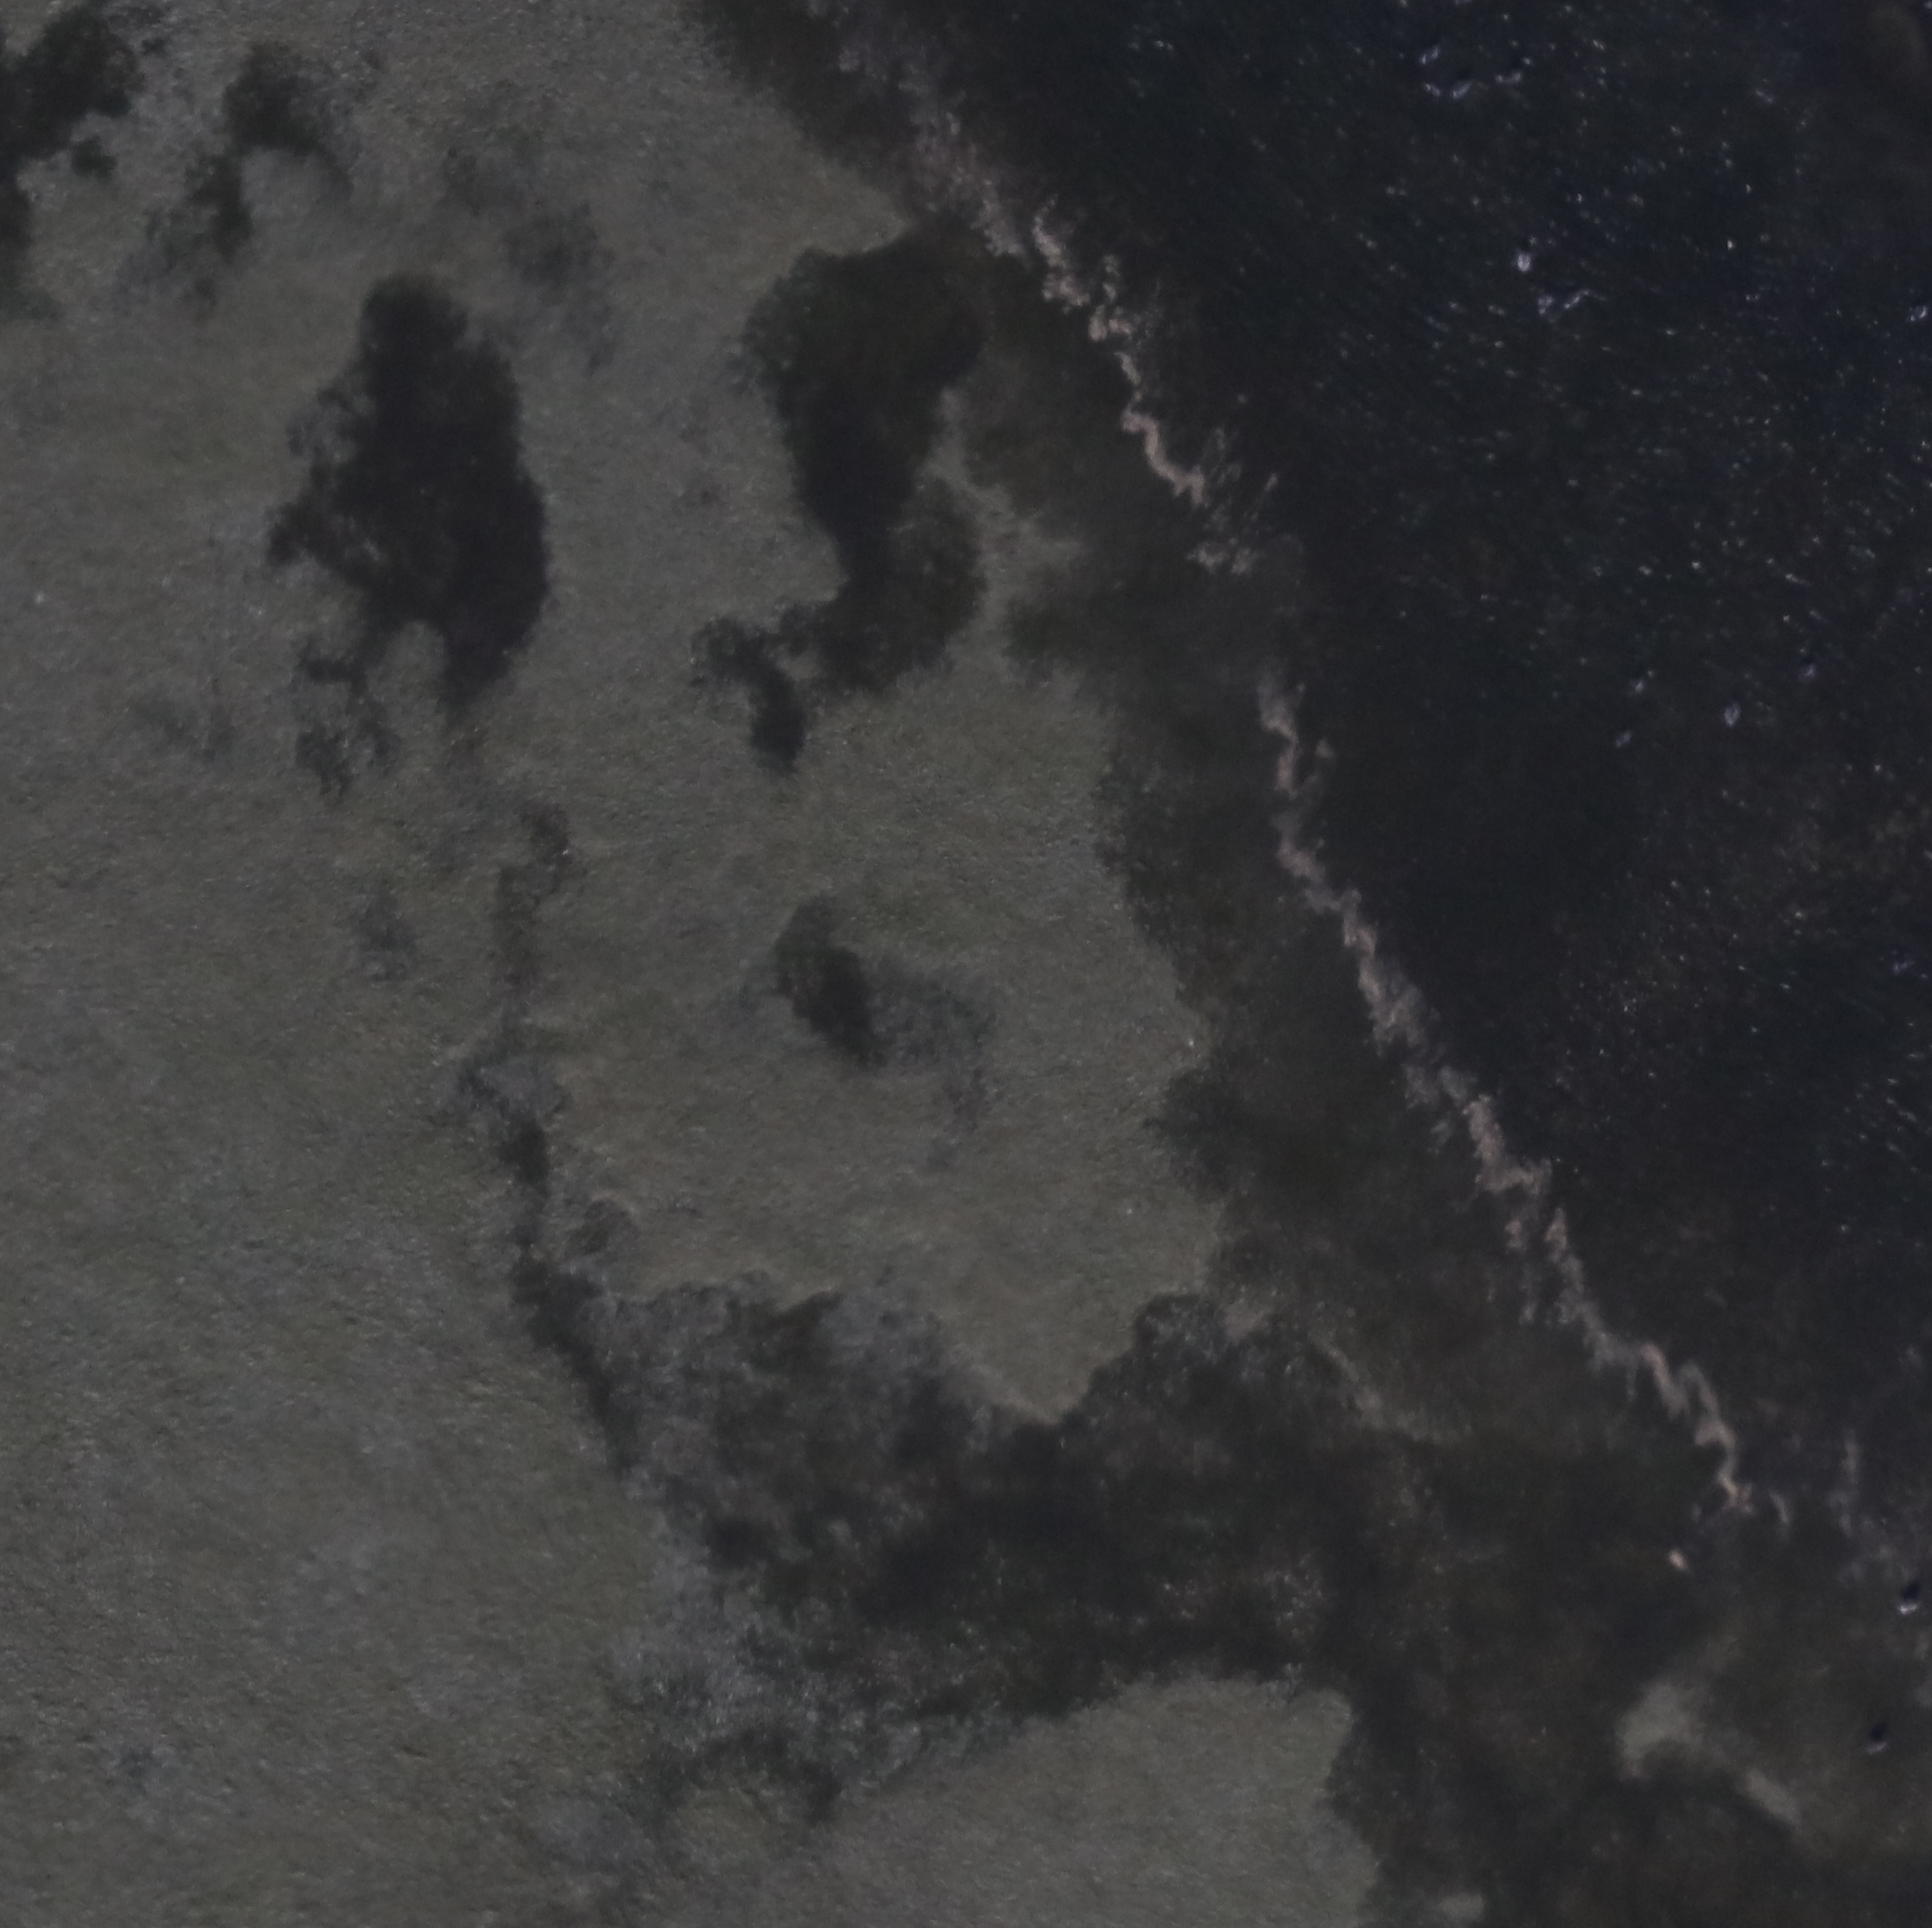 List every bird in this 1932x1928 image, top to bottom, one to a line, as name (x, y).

brant (1428, 41)
brant (1516, 65)
brant (1459, 85)
brant (1525, 261)
brant (1581, 295)
brant (1549, 299)
brant (1917, 309)
brant (1805, 670)
brant (1646, 682)
brant (1735, 714)
brant (1628, 739)
brant (1908, 1600)
brant (1874, 1753)